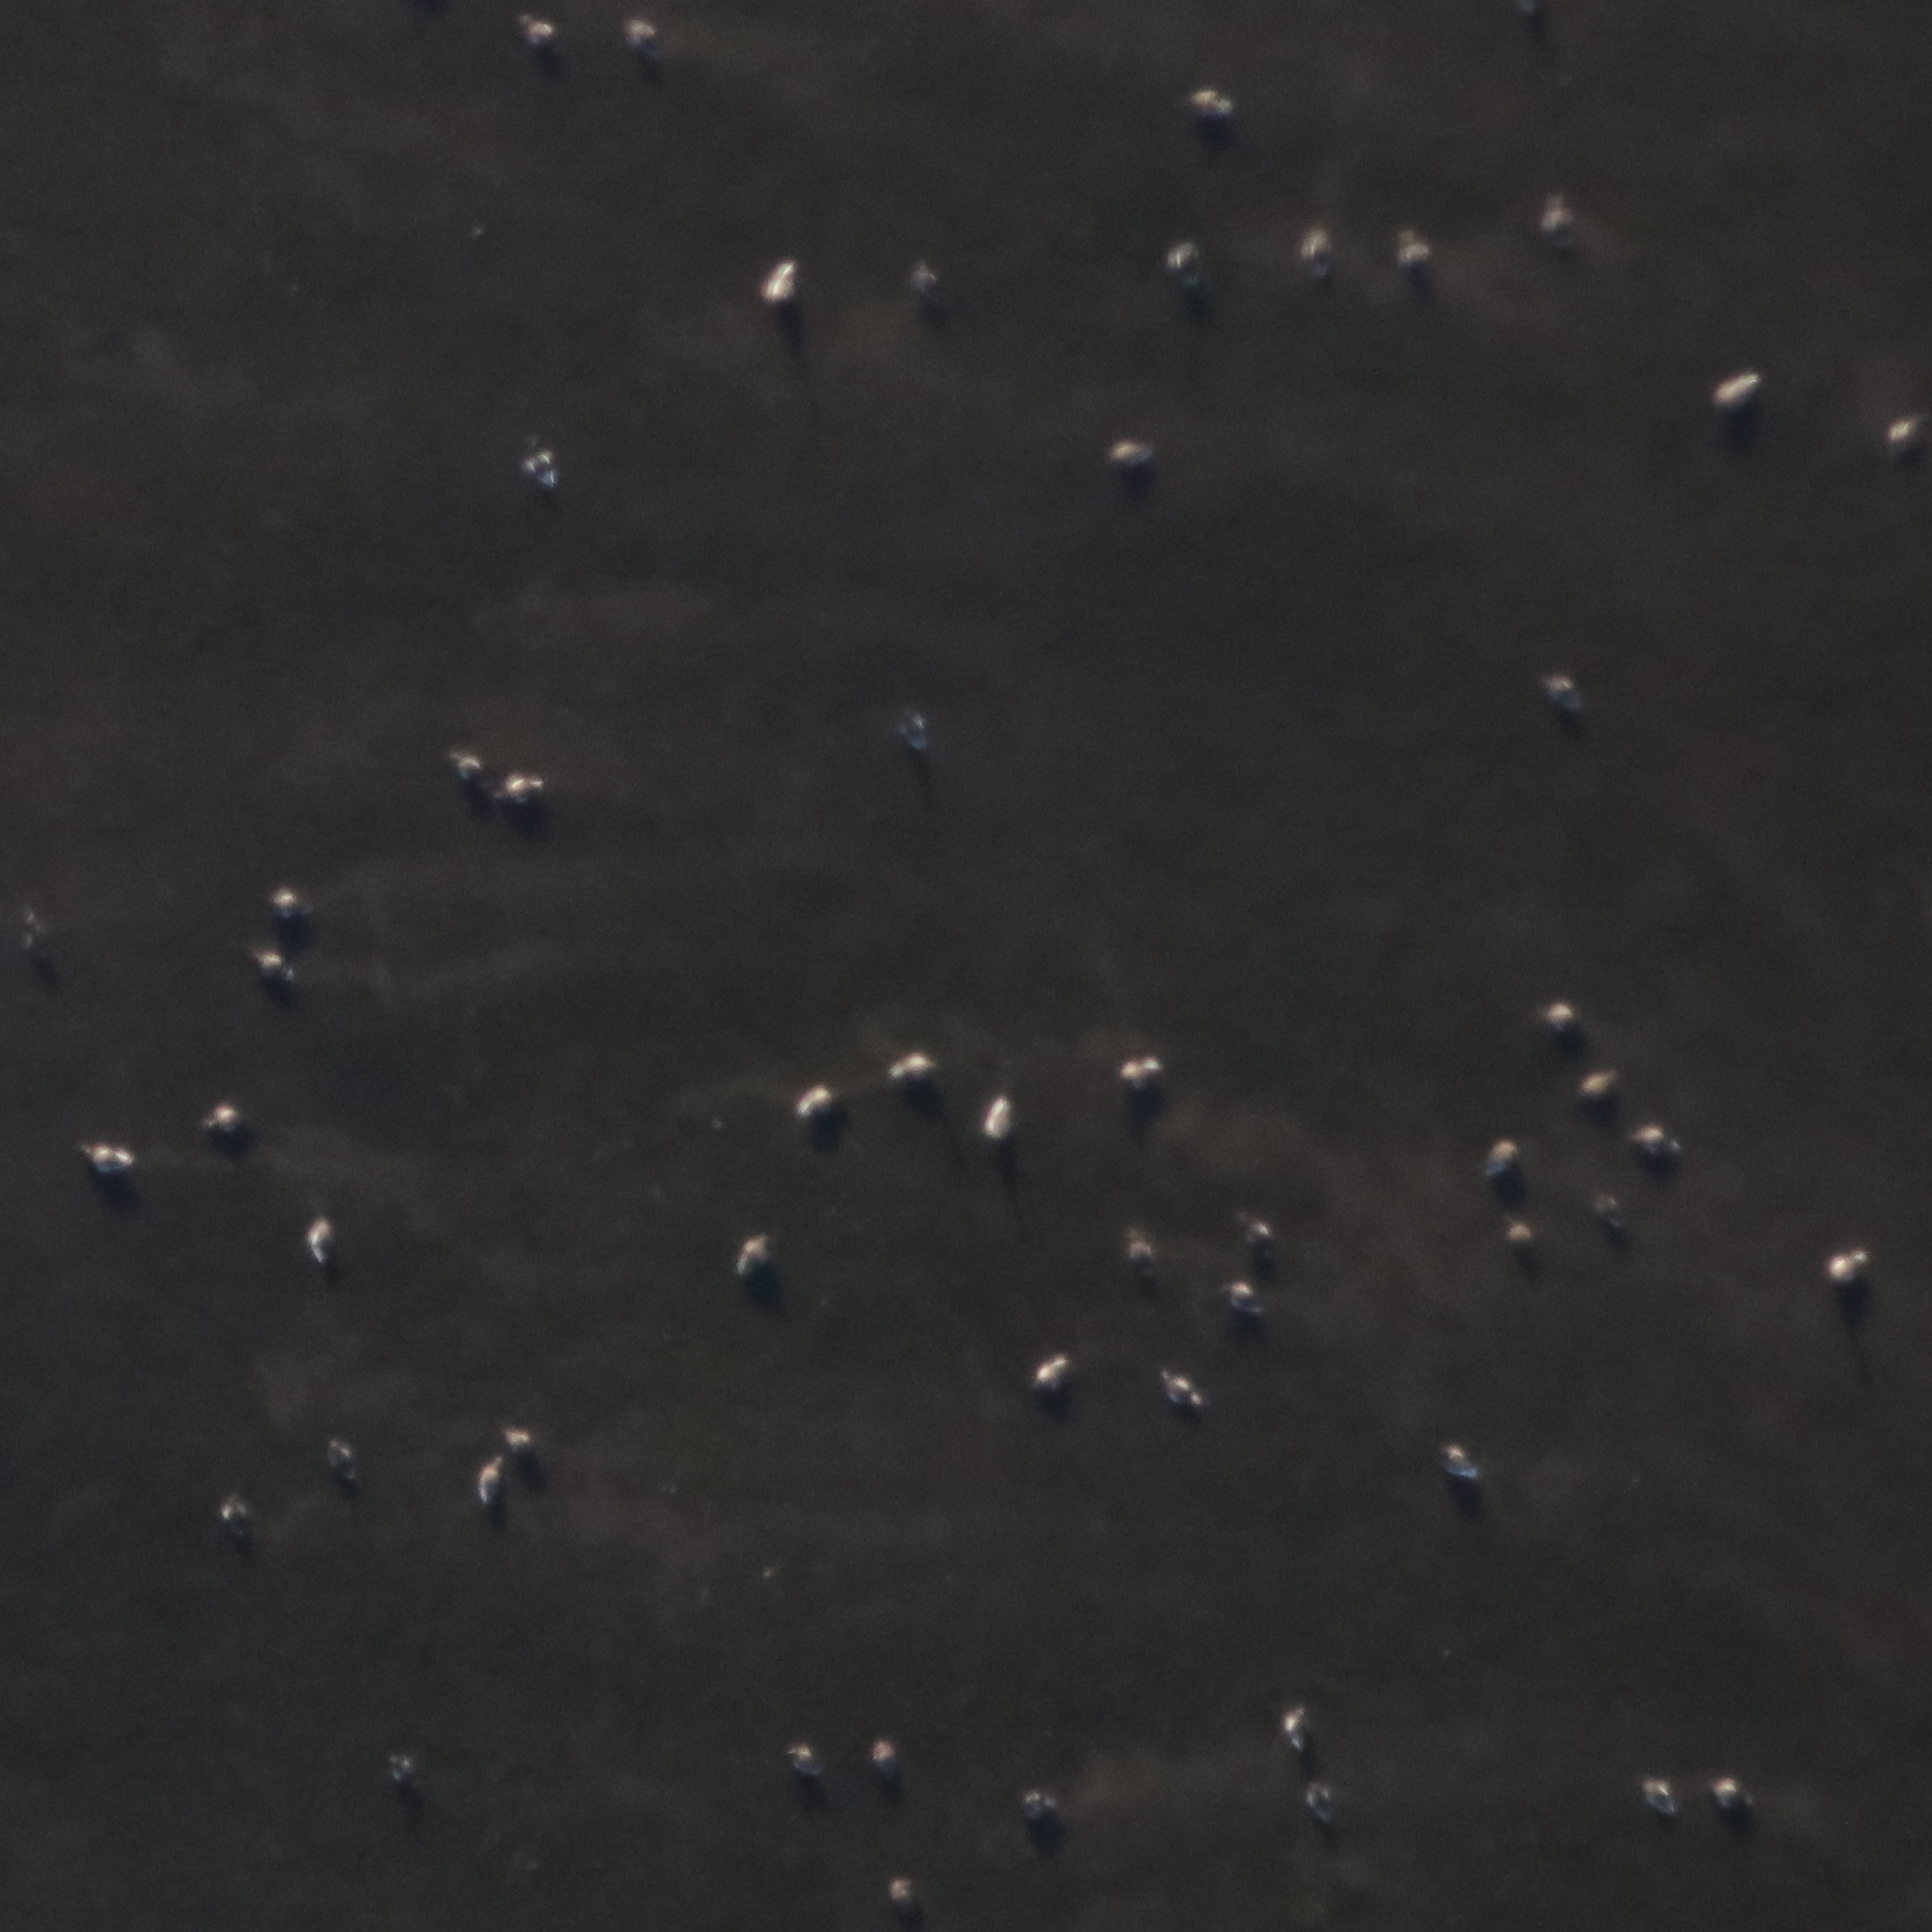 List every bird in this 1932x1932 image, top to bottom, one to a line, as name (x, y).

brant (542, 34)
brant (647, 38)
brant (1206, 104)
brant (1559, 220)
other bird (1411, 246)
brant (1322, 258)
brant (1184, 261)
other bird (780, 283)
brant (924, 286)
other bird (1741, 396)
brant (1904, 437)
other bird (1131, 446)
brant (547, 467)
brant (1566, 697)
brant (911, 730)
brant (472, 772)
brant (519, 792)
brant (283, 906)
brant (28, 930)
brant (273, 968)
brant (916, 1065)
brant (1140, 1073)
brant (1590, 1090)
brant (809, 1104)
brant (223, 1120)
brant (998, 1122)
brant (1657, 1145)
brant (1501, 1159)
brant (106, 1160)
brant (1611, 1217)
brant (1520, 1230)
brant (1258, 1235)
brant (315, 1246)
brant (754, 1256)
brant (1143, 1264)
brant (1844, 1269)
brant (1244, 1296)
brant (1051, 1373)
brant (1176, 1390)
brant (517, 1438)
brant (349, 1460)
brant (1459, 1461)
brant (491, 1479)
brant (233, 1512)
brant (1300, 1729)
brant (803, 1759)
brant (883, 1763)
brant (401, 1766)
brant (1729, 1789)
brant (1036, 1798)
brant (1662, 1798)
brant (1320, 1801)
brant (900, 1899)